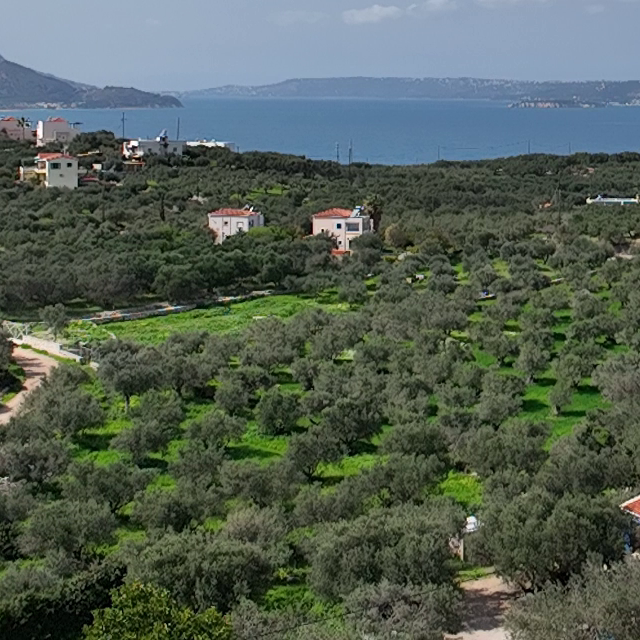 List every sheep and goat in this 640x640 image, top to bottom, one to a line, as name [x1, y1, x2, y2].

None